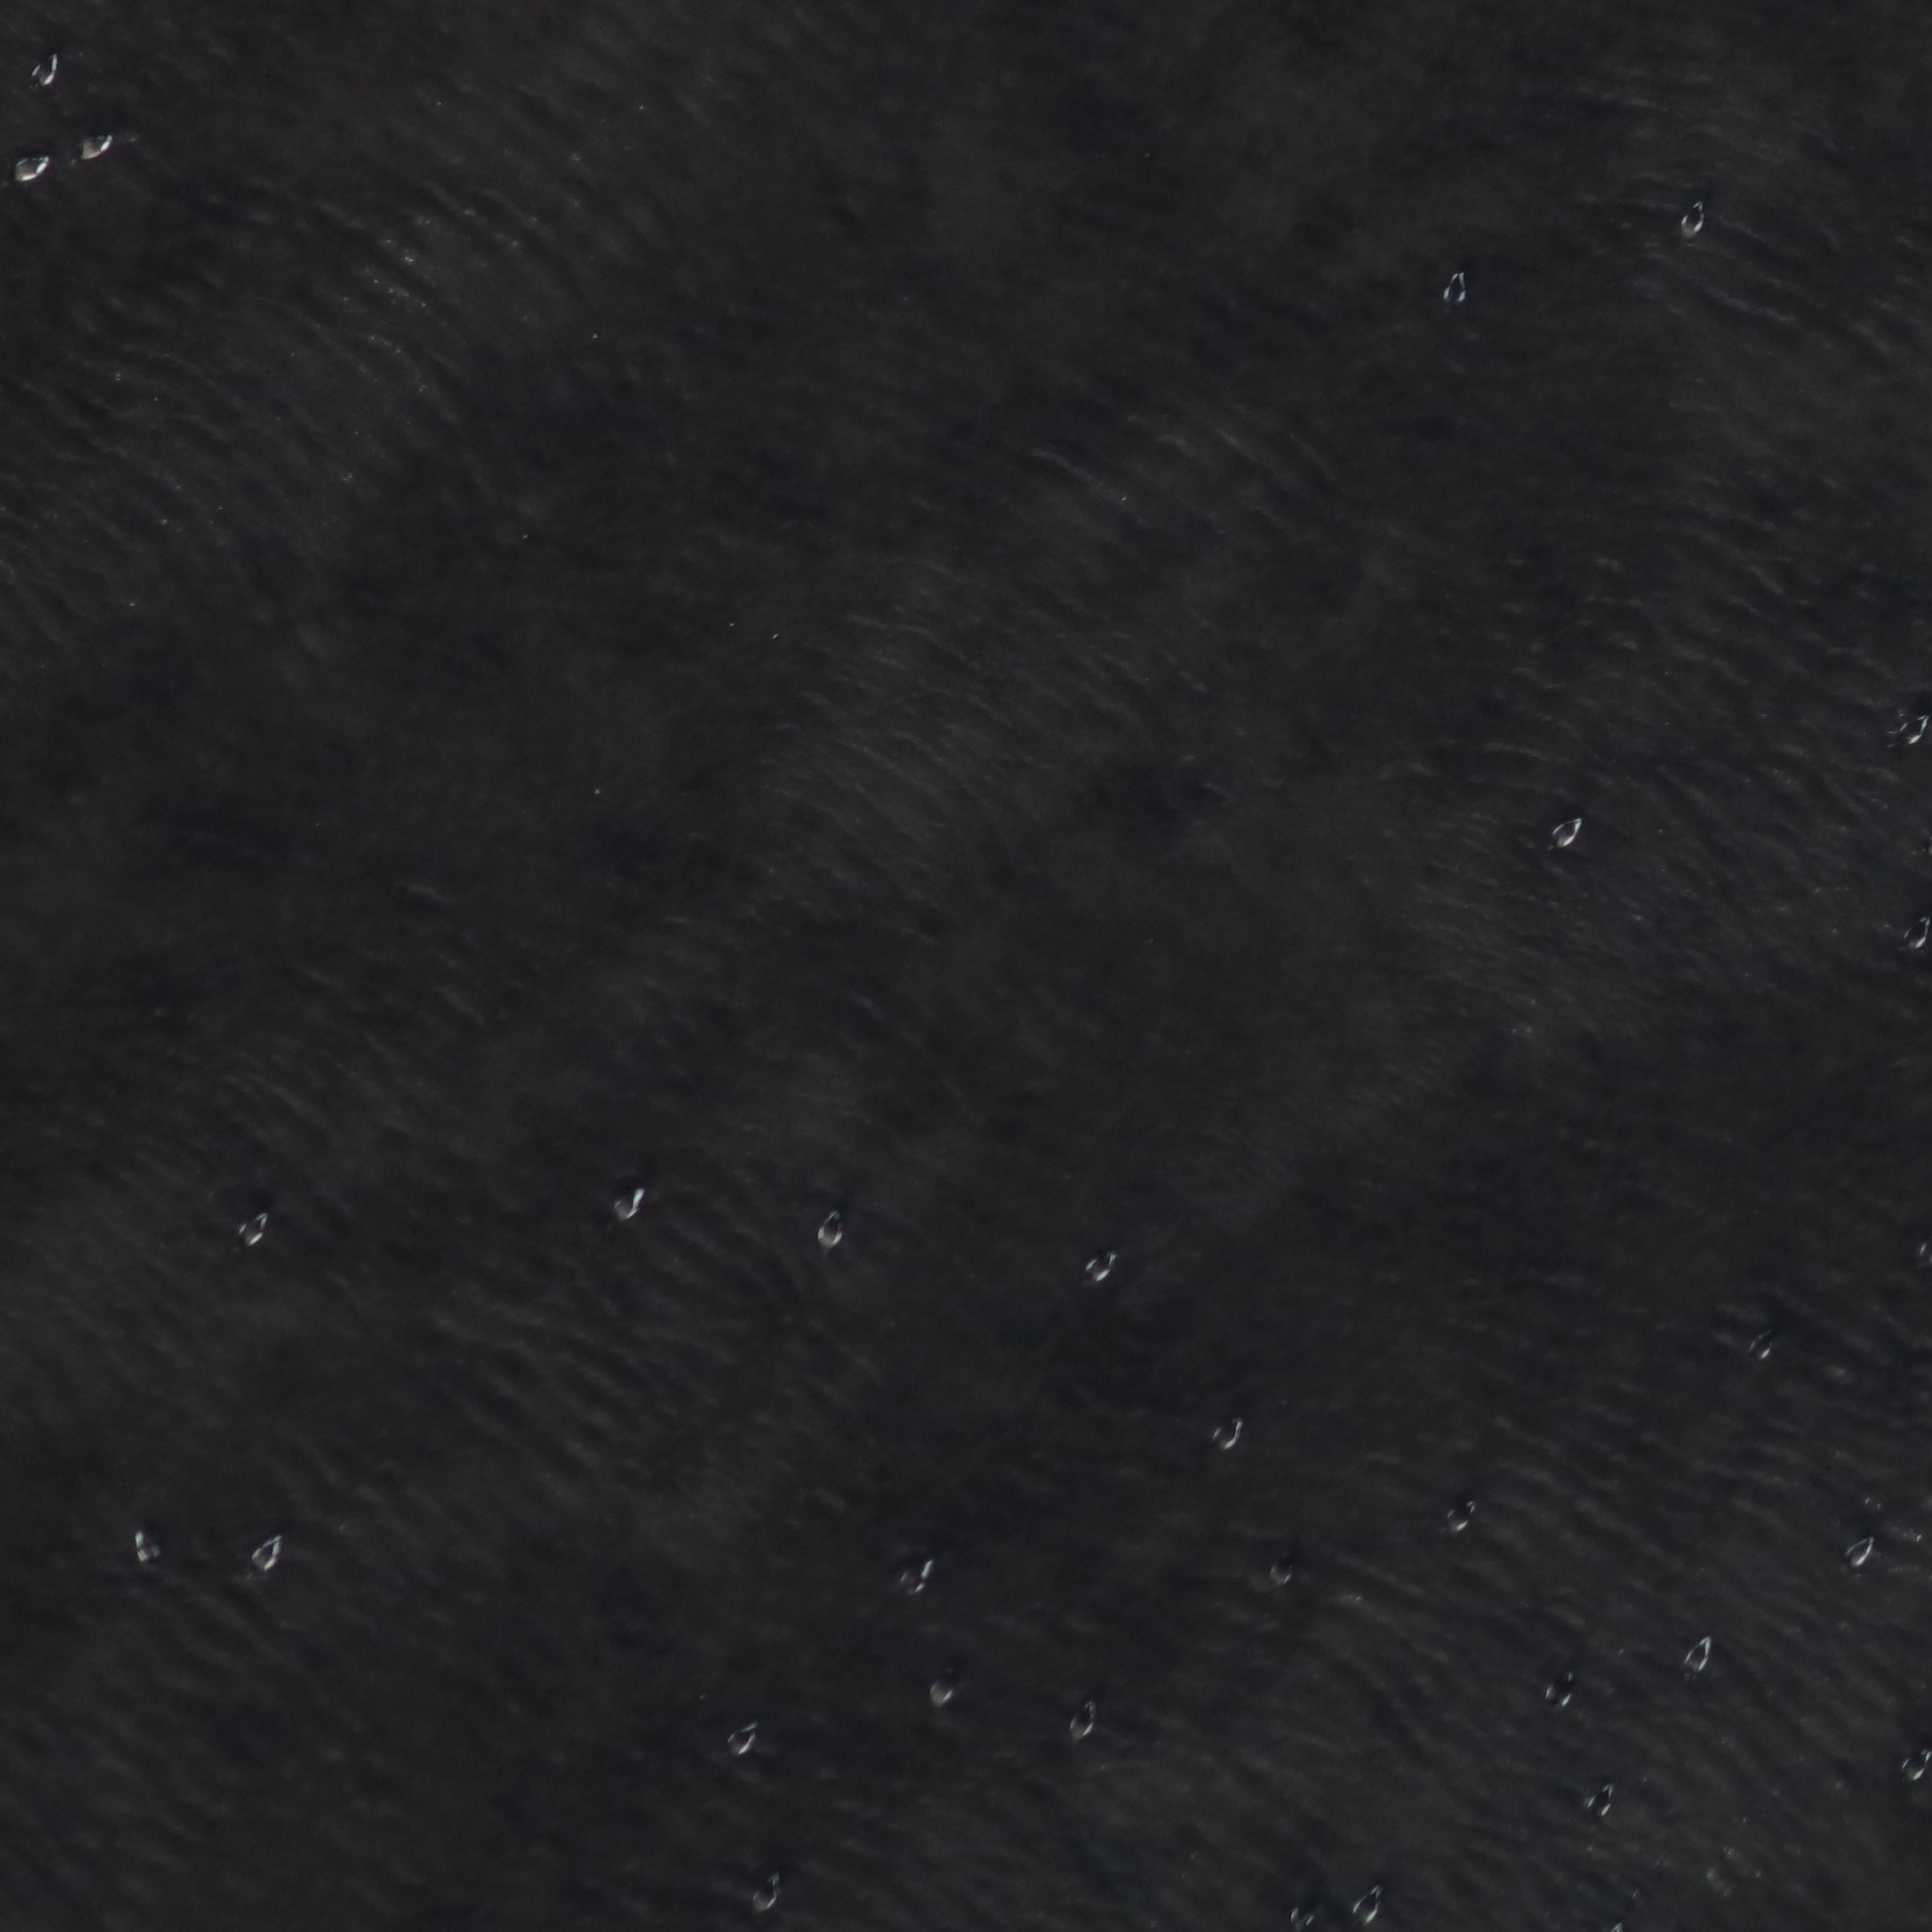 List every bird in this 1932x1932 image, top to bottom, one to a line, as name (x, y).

brant (41, 71)
brant (96, 145)
brant (26, 168)
brant (1696, 219)
brant (1459, 287)
brant (1912, 730)
brant (1565, 833)
brant (1916, 935)
brant (637, 1208)
brant (254, 1232)
brant (830, 1233)
brant (1931, 1250)
brant (1099, 1269)
brant (1765, 1350)
brant (1230, 1439)
brant (1458, 1517)
brant (153, 1547)
brant (1858, 1553)
brant (263, 1555)
brant (1289, 1564)
brant (916, 1582)
brant (1695, 1657)
brant (949, 1688)
brant (1560, 1693)
brant (1083, 1720)
brant (740, 1741)
brant (1915, 1762)
brant (1598, 1801)
brant (771, 1900)
brant (1366, 1908)
brant (1301, 1910)